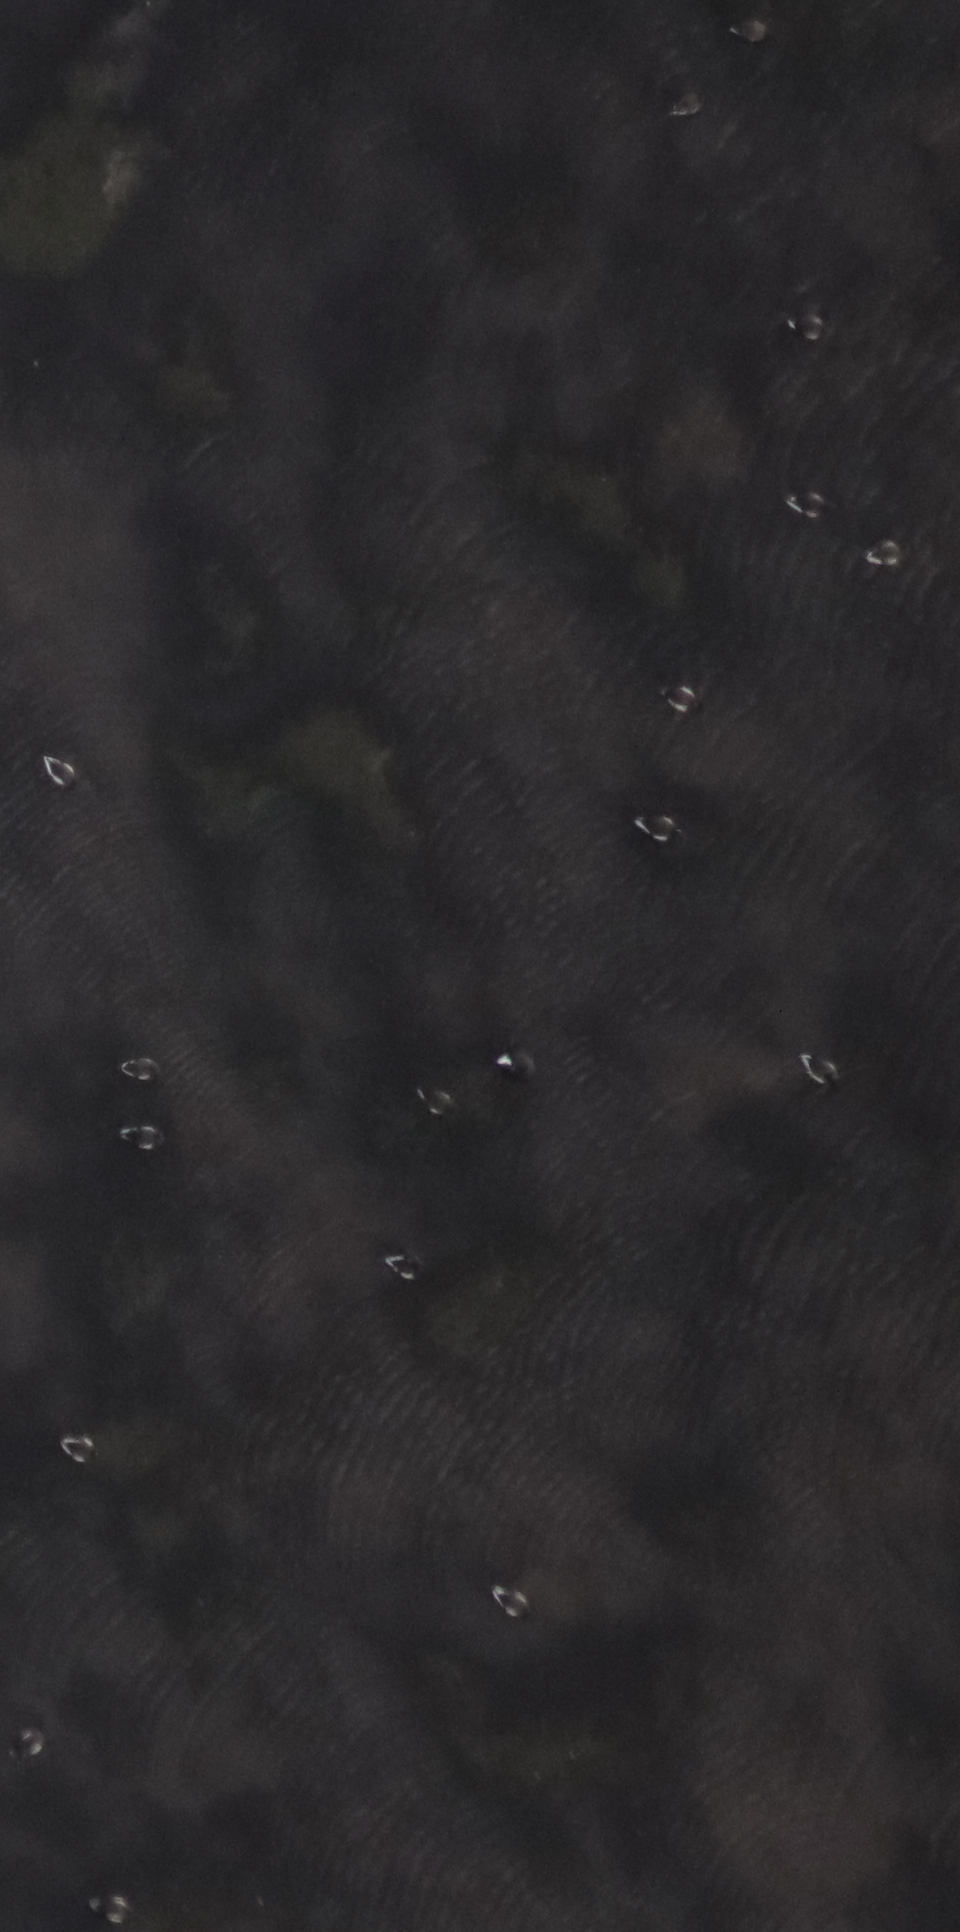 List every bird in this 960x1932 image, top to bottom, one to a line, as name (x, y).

brant (753, 31)
brant (687, 104)
brant (806, 325)
brant (807, 505)
brant (886, 554)
brant (682, 700)
brant (61, 773)
brant (657, 828)
brant (516, 1062)
brant (141, 1068)
brant (821, 1070)
brant (436, 1101)
brant (143, 1135)
brant (404, 1265)
brant (80, 1448)
brant (513, 1601)
brant (23, 1736)
brant (113, 1907)